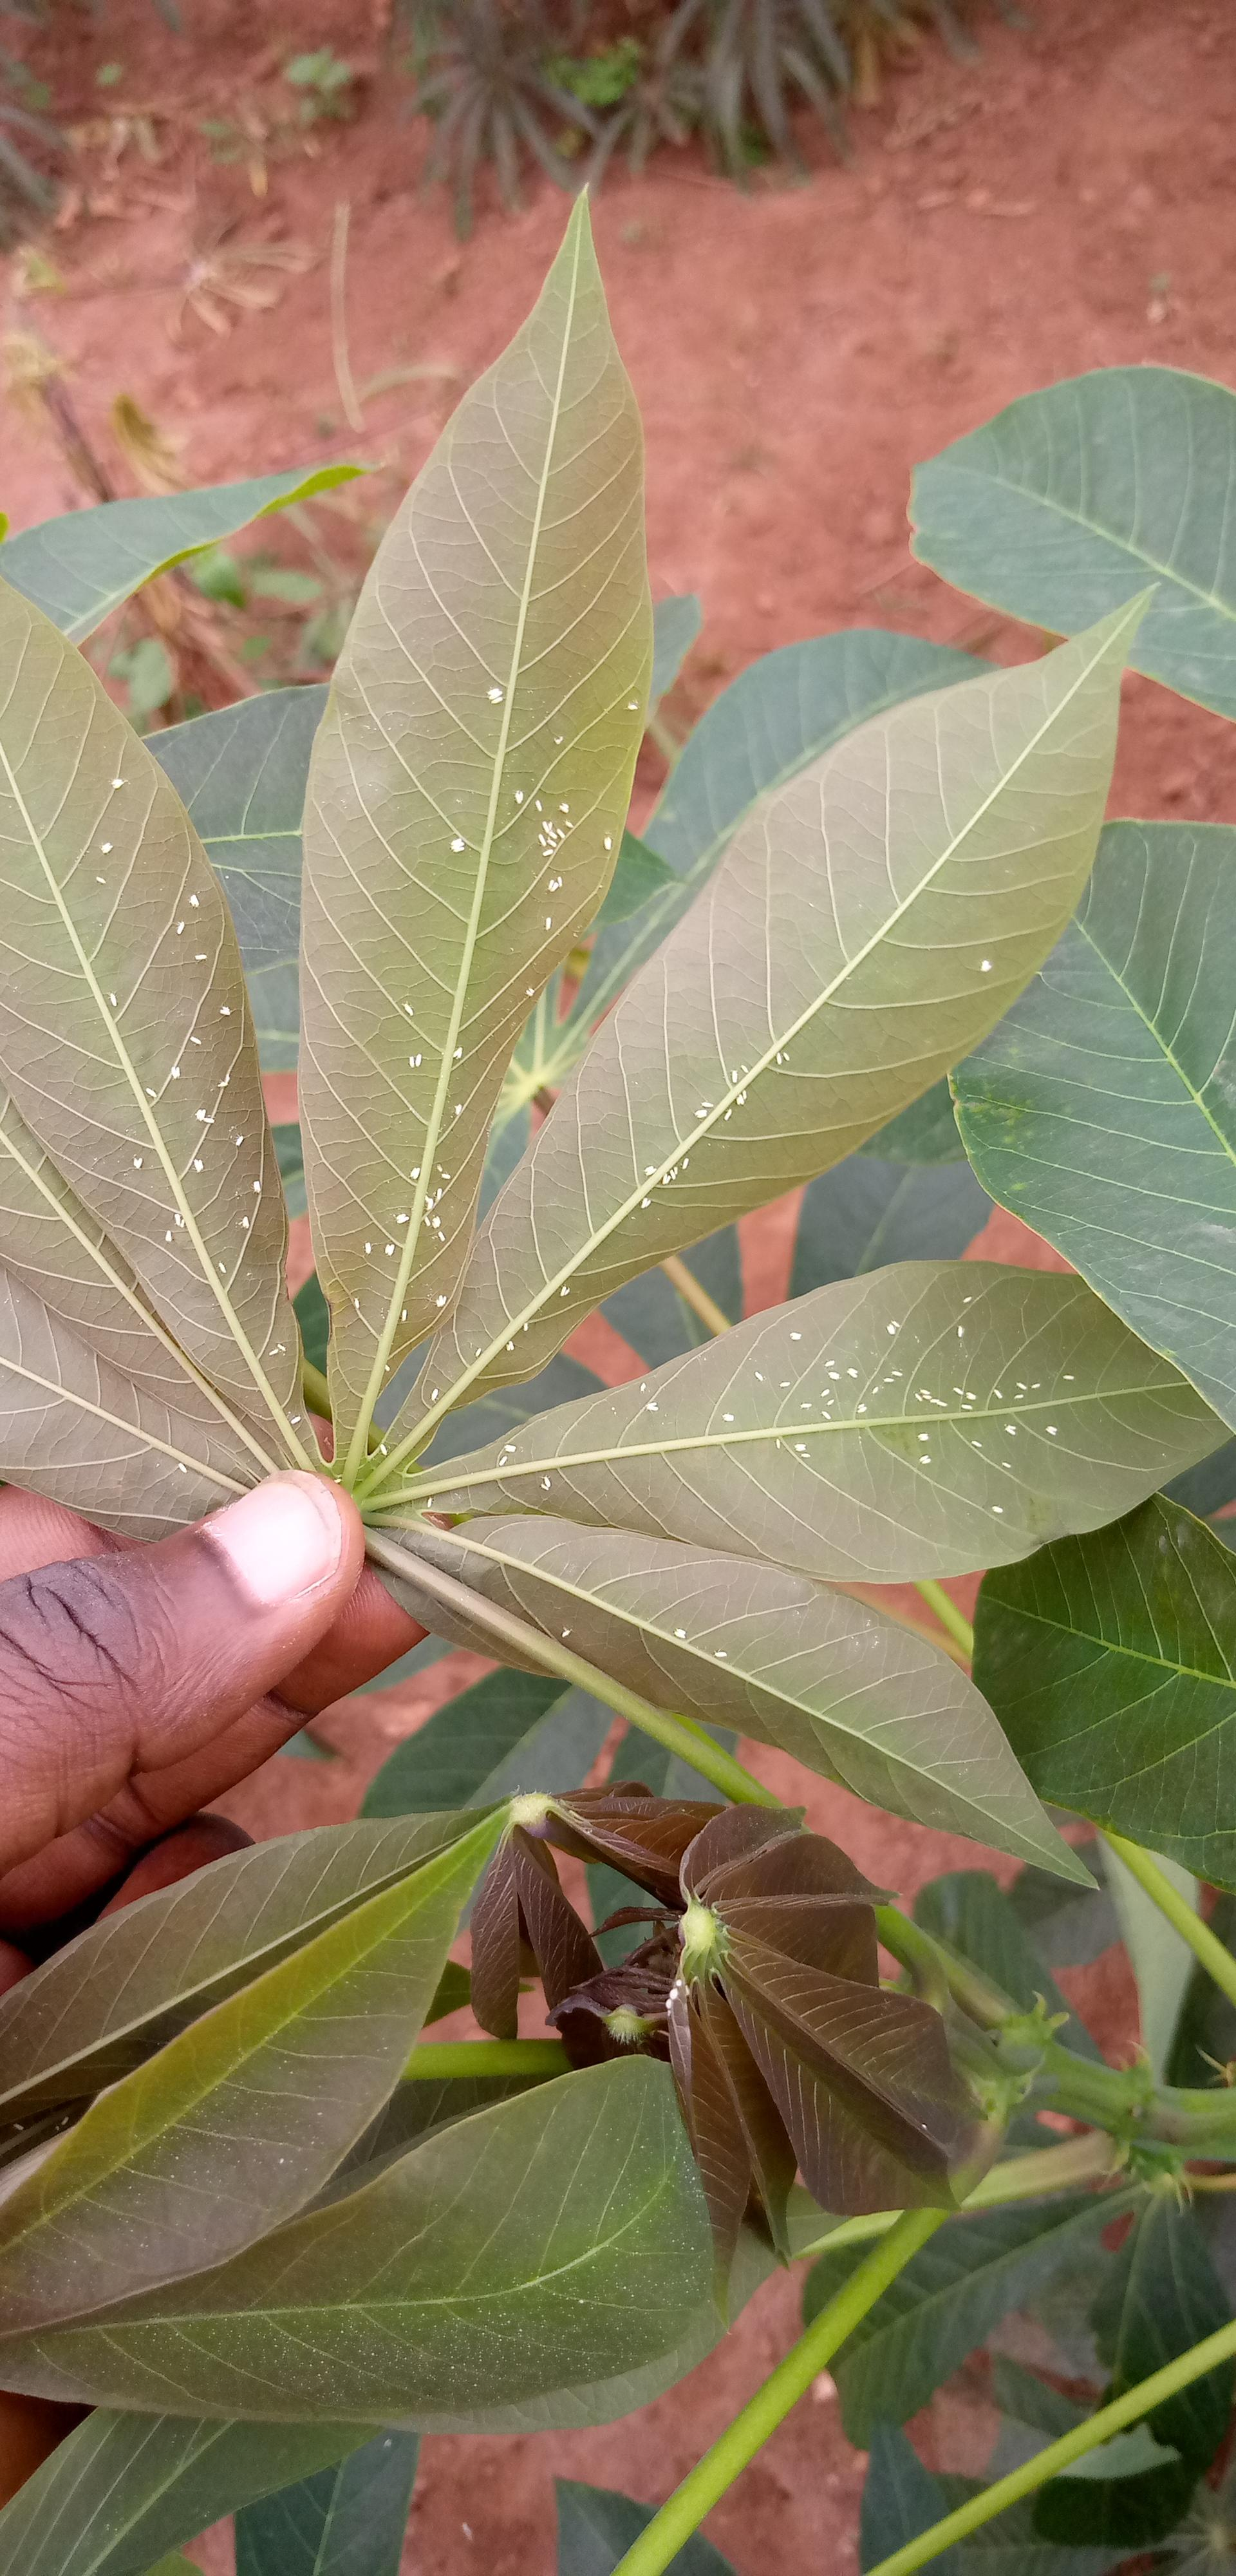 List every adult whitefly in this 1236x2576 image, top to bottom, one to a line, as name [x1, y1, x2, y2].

whitefly [485, 688, 500, 696]
whitefly [487, 690, 503, 702]
whitefly [490, 696, 504, 705]
whitefly [626, 703, 639, 713]
whitefly [112, 779, 124, 784]
whitefly [113, 781, 124, 789]
whitefly [518, 789, 525, 803]
whitefly [514, 790, 524, 806]
whitefly [534, 798, 544, 812]
whitefly [560, 802, 571, 809]
whitefly [558, 805, 569, 815]
whitefly [563, 817, 576, 829]
whitefly [541, 820, 549, 833]
whitefly [556, 827, 568, 840]
whitefly [549, 831, 558, 840]
whitefly [536, 833, 547, 848]
whitefly [601, 834, 617, 856]
whitefly [603, 834, 613, 853]
whitefly [449, 837, 462, 845]
whitefly [546, 838, 557, 849]
whitefly [100, 842, 111, 850]
whitefly [450, 842, 465, 851]
whitefly [102, 846, 113, 855]
whitefly [452, 846, 466, 853]
whitefly [541, 849, 555, 858]
whitefly [95, 875, 109, 885]
whitefly [556, 875, 565, 889]
whitefly [546, 878, 555, 891]
whitefly [550, 882, 559, 893]
whitefly [194, 895, 201, 909]
whitefly [190, 896, 194, 907]
whitefly [544, 916, 553, 932]
whitefly [174, 918, 185, 936]
whitefly [192, 951, 209, 961]
whitefly [980, 959, 993, 974]
whitefly [525, 989, 534, 998]
whitefly [108, 991, 121, 1009]
whitefly [401, 1000, 416, 1018]
whitefly [221, 1005, 233, 1011]
whitefly [219, 1009, 232, 1018]
whitefly [188, 1034, 205, 1046]
whitefly [453, 1046, 462, 1059]
whitefly [456, 1050, 463, 1060]
whitefly [782, 1050, 792, 1063]
whitefly [774, 1051, 784, 1067]
whitefly [414, 1053, 424, 1068]
whitefly [409, 1054, 415, 1070]
whitefly [740, 1063, 749, 1074]
whitefly [171, 1065, 177, 1081]
whitefly [176, 1066, 182, 1079]
whitefly [730, 1069, 739, 1084]
whitefly [216, 1079, 229, 1089]
whitefly [144, 1086, 158, 1101]
whitefly [740, 1090, 748, 1101]
whitefly [738, 1094, 745, 1106]
whitefly [736, 1095, 740, 1106]
whitefly [701, 1101, 715, 1110]
whitefly [453, 1102, 465, 1117]
whitefly [195, 1108, 201, 1122]
whitefly [723, 1108, 733, 1123]
whitefly [200, 1108, 207, 1122]
whitefly [694, 1109, 708, 1115]
whitefly [696, 1113, 707, 1119]
whitefly [203, 1116, 216, 1126]
whitefly [233, 1132, 247, 1149]
whitefly [137, 1157, 144, 1170]
whitefly [681, 1157, 690, 1171]
whitefly [132, 1157, 138, 1168]
whitefly [193, 1157, 200, 1173]
whitefly [198, 1158, 206, 1171]
whitefly [435, 1162, 444, 1173]
whitefly [644, 1165, 654, 1173]
whitefly [672, 1165, 680, 1175]
whitefly [408, 1167, 417, 1179]
whitefly [413, 1167, 421, 1180]
whitefly [645, 1168, 658, 1177]
whitefly [669, 1169, 677, 1181]
whitefly [440, 1171, 453, 1181]
whitefly [661, 1172, 668, 1186]
whitefly [667, 1175, 672, 1184]
whitefly [252, 1180, 257, 1193]
whitefly [257, 1180, 263, 1195]
whitefly [435, 1186, 443, 1202]
whitefly [426, 1197, 435, 1212]
whitefly [641, 1197, 649, 1211]
whitefly [646, 1199, 651, 1208]
whitefly [173, 1212, 180, 1227]
whitefly [395, 1213, 407, 1220]
whitefly [240, 1214, 252, 1229]
whitefly [435, 1215, 443, 1226]
whitefly [397, 1216, 410, 1226]
whitefly [423, 1216, 431, 1227]
whitefly [433, 1216, 441, 1228]
whitefly [180, 1218, 186, 1229]
whitefly [162, 1229, 174, 1244]
whitefly [437, 1230, 449, 1244]
whitefly [362, 1240, 373, 1256]
whitefly [384, 1243, 390, 1255]
whitefly [388, 1243, 396, 1258]
whitefly [218, 1261, 229, 1274]
whitefly [558, 1285, 567, 1298]
whitefly [565, 1286, 570, 1296]
whitefly [438, 1294, 443, 1309]
whitefly [962, 1294, 974, 1304]
whitefly [443, 1295, 448, 1307]
whitefly [353, 1296, 362, 1310]
whitefly [436, 1297, 441, 1309]
whitefly [400, 1308, 408, 1323]
whitefly [890, 1318, 902, 1329]
whitefly [522, 1320, 531, 1333]
whitefly [955, 1323, 964, 1340]
whitefly [890, 1323, 898, 1336]
whitefly [886, 1325, 892, 1336]
whitefly [789, 1331, 803, 1336]
whitefly [790, 1336, 802, 1341]
whitefly [509, 1339, 516, 1352]
whitefly [276, 1343, 289, 1354]
whitefly [505, 1343, 510, 1352]
whitefly [474, 1347, 483, 1358]
whitefly [268, 1349, 279, 1358]
whitefly [823, 1359, 837, 1367]
whitefly [384, 1363, 391, 1374]
whitefly [847, 1367, 859, 1375]
whitefly [890, 1369, 904, 1378]
whitefly [846, 1370, 857, 1380]
whitefly [752, 1370, 766, 1383]
whitefly [827, 1370, 840, 1376]
whitefly [1060, 1373, 1076, 1381]
whitefly [829, 1374, 839, 1380]
whitefly [883, 1376, 894, 1384]
whitefly [778, 1380, 792, 1390]
whitefly [1016, 1380, 1027, 1391]
whitefly [639, 1381, 647, 1394]
whitefly [1030, 1381, 1042, 1390]
whitefly [427, 1385, 440, 1404]
whitefly [870, 1385, 880, 1396]
whitefly [952, 1385, 963, 1396]
whitefly [993, 1387, 1004, 1401]
whitefly [820, 1388, 831, 1399]
whitefly [919, 1388, 932, 1395]
whitefly [965, 1391, 977, 1397]
whitefly [913, 1392, 923, 1403]
whitefly [1011, 1393, 1024, 1401]
whitefly [922, 1394, 934, 1399]
whitefly [967, 1396, 975, 1401]
whitefly [929, 1397, 941, 1403]
whitefly [826, 1398, 836, 1407]
whitefly [936, 1401, 950, 1408]
whitefly [645, 1401, 659, 1408]
whitefly [798, 1401, 814, 1409]
whitefly [856, 1403, 865, 1410]
whitefly [959, 1403, 973, 1411]
whitefly [646, 1406, 660, 1412]
whitefly [856, 1406, 867, 1416]
whitefly [821, 1409, 832, 1421]
whitefly [289, 1414, 303, 1426]
whitefly [721, 1414, 735, 1418]
whitefly [724, 1417, 735, 1423]
whitefly [1007, 1423, 1018, 1430]
whitefly [1047, 1425, 1059, 1432]
whitefly [1004, 1427, 1016, 1437]
whitefly [1045, 1427, 1056, 1437]
whitefly [917, 1433, 928, 1439]
whitefly [774, 1436, 783, 1451]
whitefly [919, 1436, 929, 1442]
whitefly [968, 1438, 984, 1451]
whitefly [379, 1441, 389, 1457]
whitefly [794, 1443, 807, 1448]
whitefly [502, 1444, 517, 1449]
whitefly [794, 1446, 806, 1452]
whitefly [504, 1448, 516, 1454]
whitefly [799, 1452, 812, 1459]
whitefly [918, 1454, 929, 1462]
whitefly [497, 1455, 508, 1468]
whitefly [920, 1457, 932, 1466]
whitefly [1000, 1460, 1014, 1469]
whitefly [176, 1461, 189, 1475]
whitefly [543, 1474, 553, 1487]
whitefly [333, 1477, 343, 1484]
whitefly [539, 1482, 550, 1492]
whitefly [426, 1497, 433, 1510]
whitefly [991, 1504, 1005, 1515]
whitefly [992, 1508, 1003, 1513]
whitefly [560, 1627, 574, 1640]
whitefly [675, 1627, 687, 1634]
whitefly [673, 1630, 686, 1640]
whitefly [713, 1648, 729, 1659]